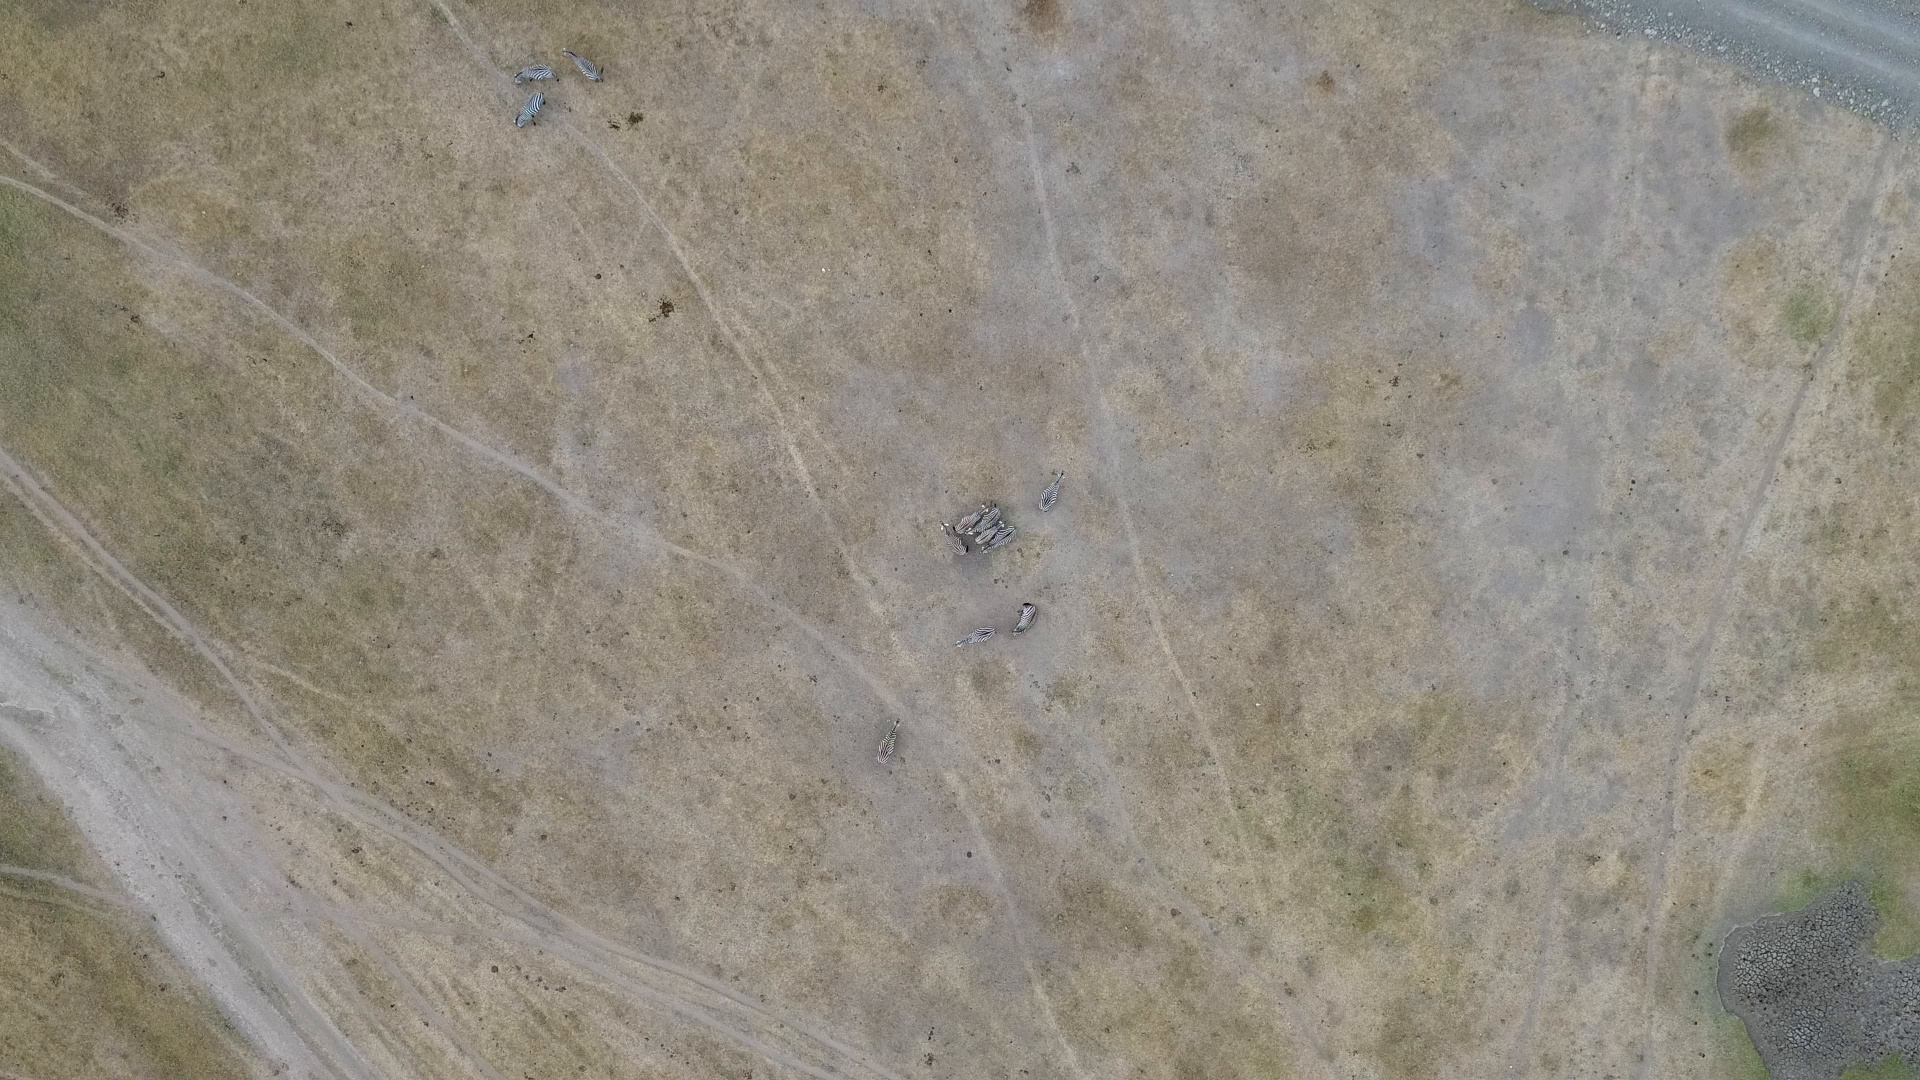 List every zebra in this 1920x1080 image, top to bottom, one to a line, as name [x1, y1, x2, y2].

zebra [563, 49, 601, 81]
zebra [514, 65, 556, 82]
zebra [515, 92, 547, 127]
zebra [1040, 470, 1064, 509]
zebra [954, 505, 991, 533]
zebra [967, 507, 1001, 535]
zebra [940, 520, 966, 556]
zebra [975, 521, 1005, 545]
zebra [979, 527, 1016, 555]
zebra [1011, 603, 1035, 636]
zebra [955, 627, 993, 647]
zebra [879, 725, 900, 765]